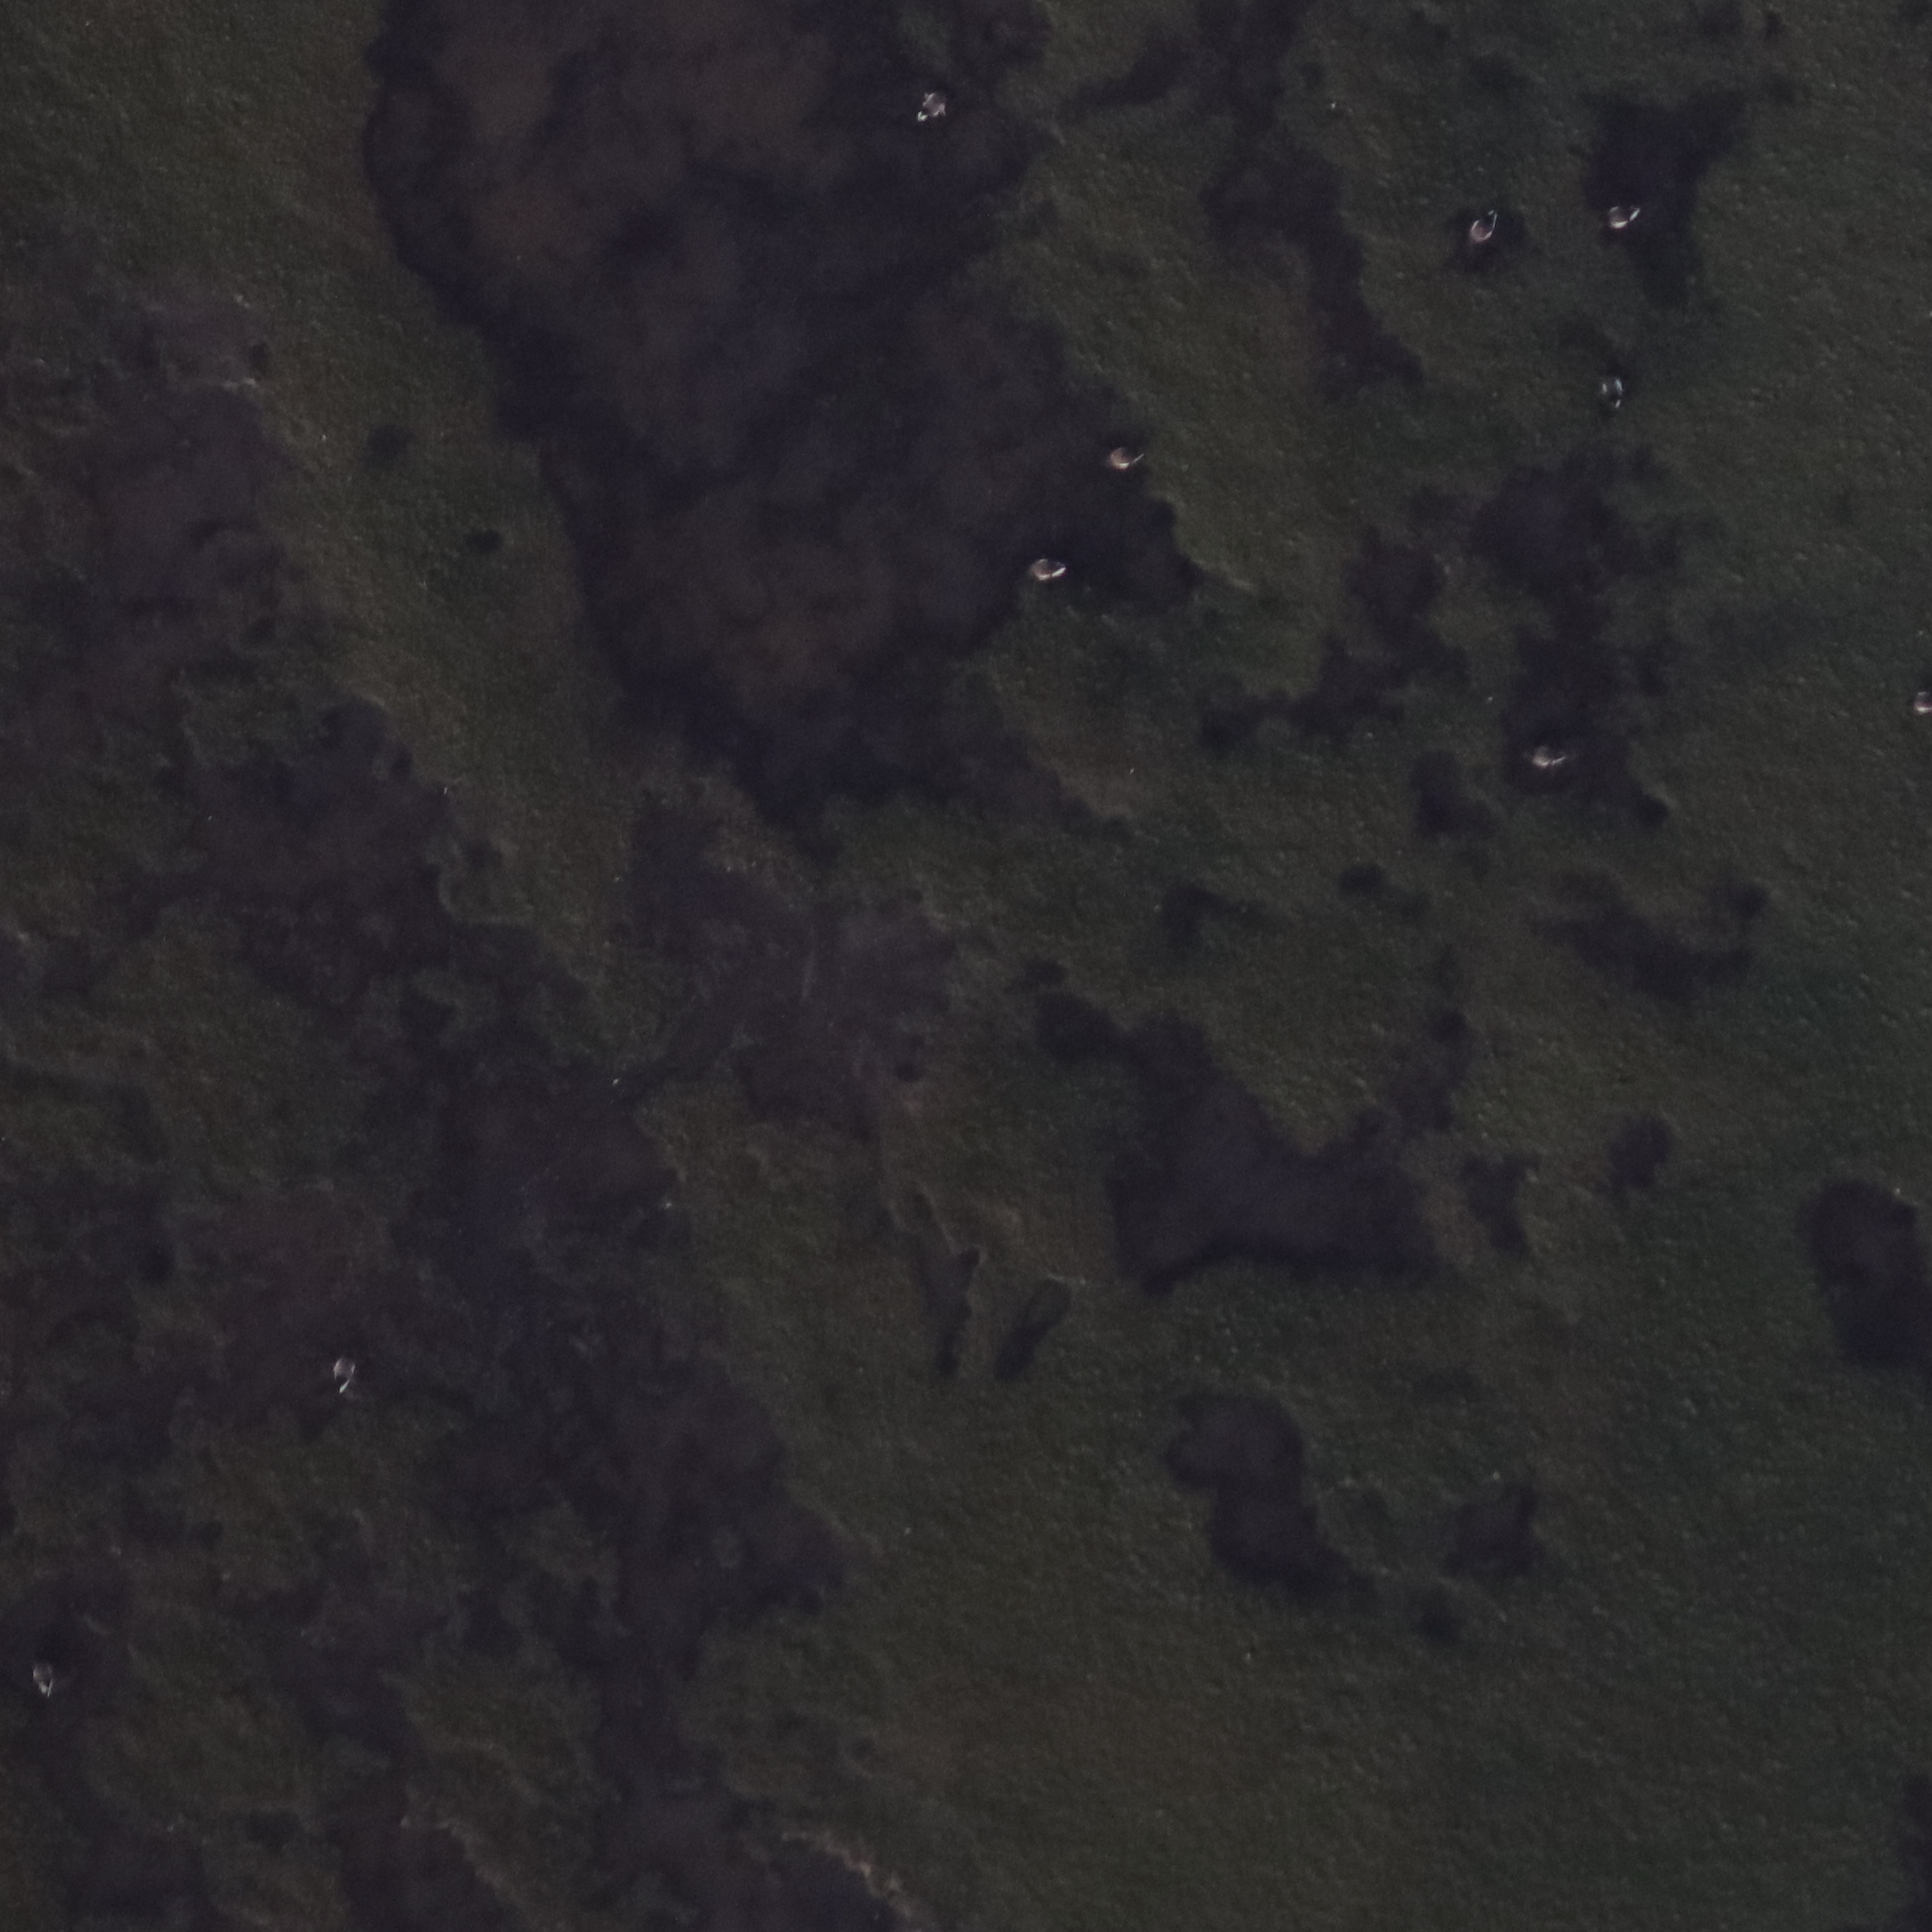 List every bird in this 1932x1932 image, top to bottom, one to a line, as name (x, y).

brant (933, 104)
brant (1620, 216)
brant (1480, 231)
brant (1611, 394)
brant (1122, 457)
brant (1045, 569)
brant (1925, 701)
brant (1550, 756)
brant (346, 1371)
brant (43, 1674)